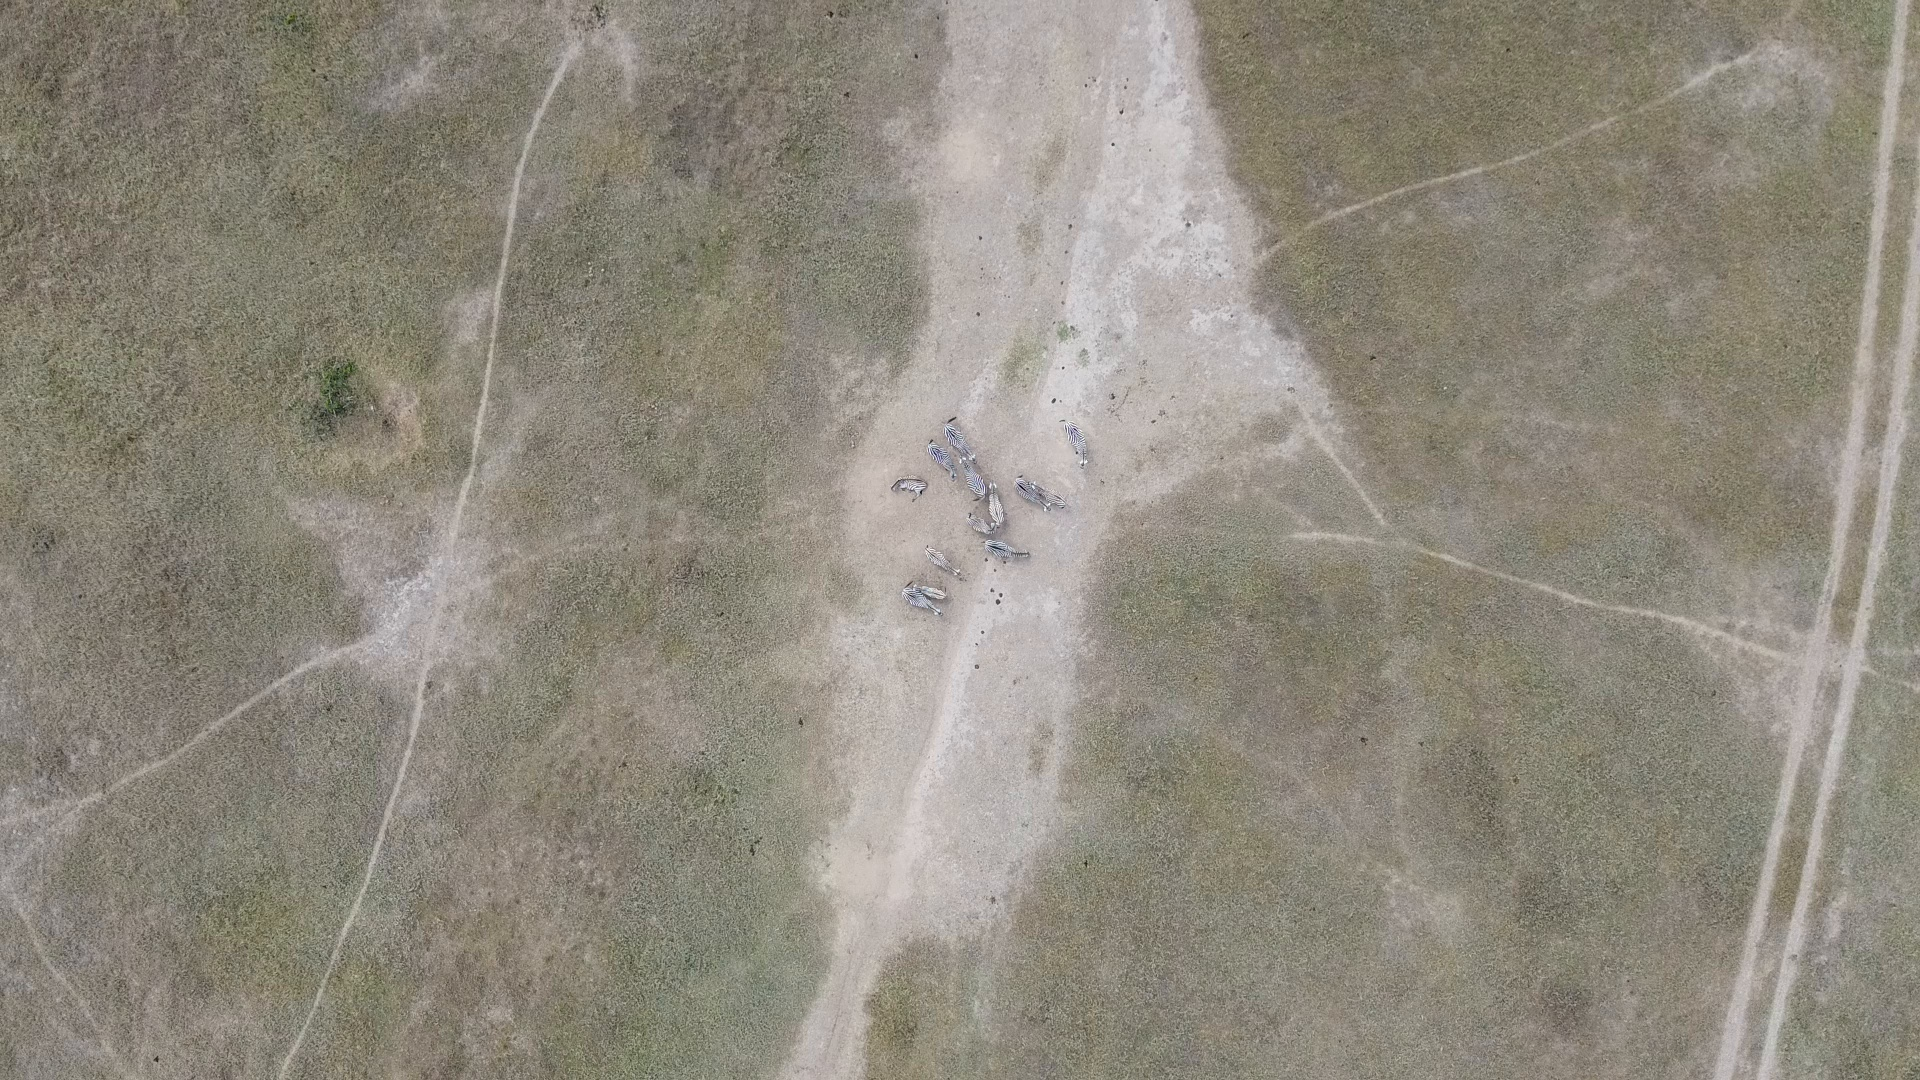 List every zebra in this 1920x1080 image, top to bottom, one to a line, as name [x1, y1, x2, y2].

zebra [1061, 420, 1092, 471]
zebra [946, 422, 977, 464]
zebra [927, 443, 956, 480]
zebra [966, 464, 985, 498]
zebra [892, 476, 926, 494]
zebra [1014, 479, 1050, 510]
zebra [1027, 481, 1072, 509]
zebra [989, 482, 1006, 523]
zebra [967, 514, 1001, 534]
zebra [984, 539, 1031, 559]
zebra [925, 551, 959, 577]
zebra [905, 583, 943, 600]
zebra [904, 595, 942, 616]